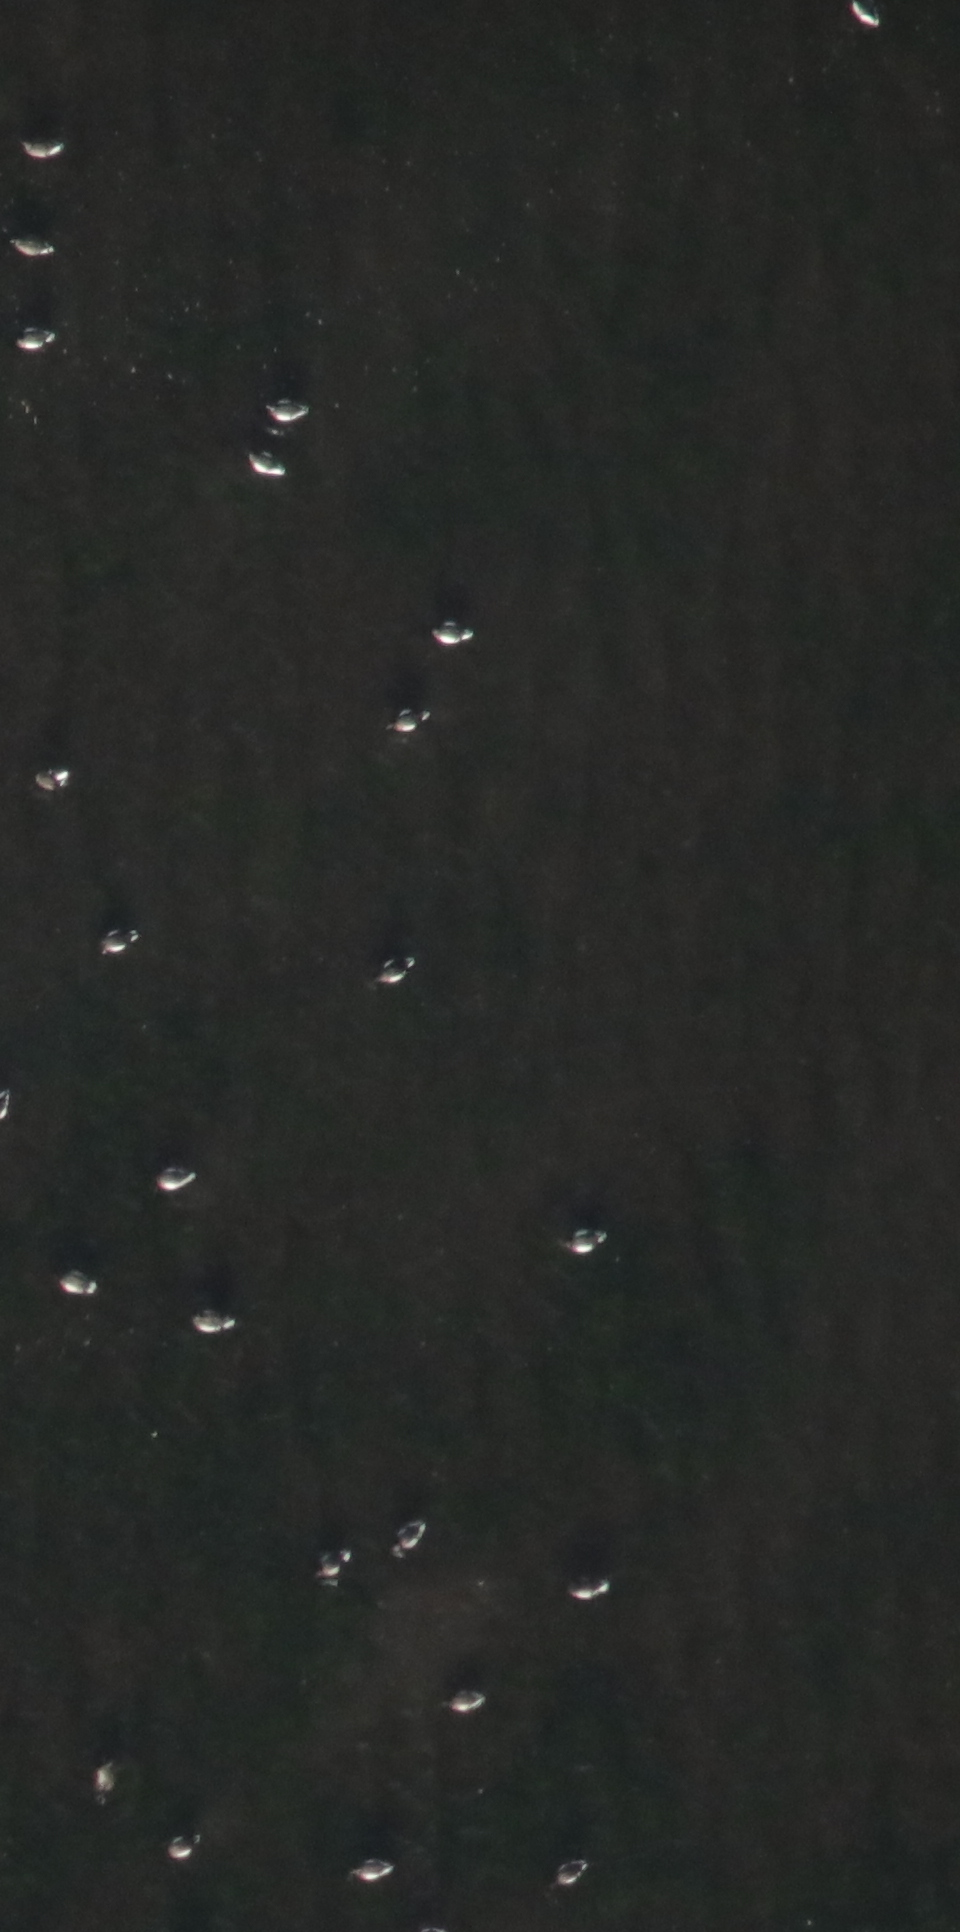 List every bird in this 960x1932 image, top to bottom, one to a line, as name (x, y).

brant (868, 13)
brant (41, 143)
brant (33, 247)
brant (36, 337)
brant (287, 409)
brant (267, 465)
brant (447, 633)
brant (404, 721)
brant (51, 778)
brant (118, 941)
brant (391, 971)
brant (172, 1179)
brant (581, 1242)
brant (76, 1284)
brant (217, 1323)
brant (411, 1536)
brant (335, 1565)
brant (589, 1588)
brant (466, 1700)
brant (104, 1780)
brant (181, 1846)
brant (371, 1868)
brant (569, 1873)